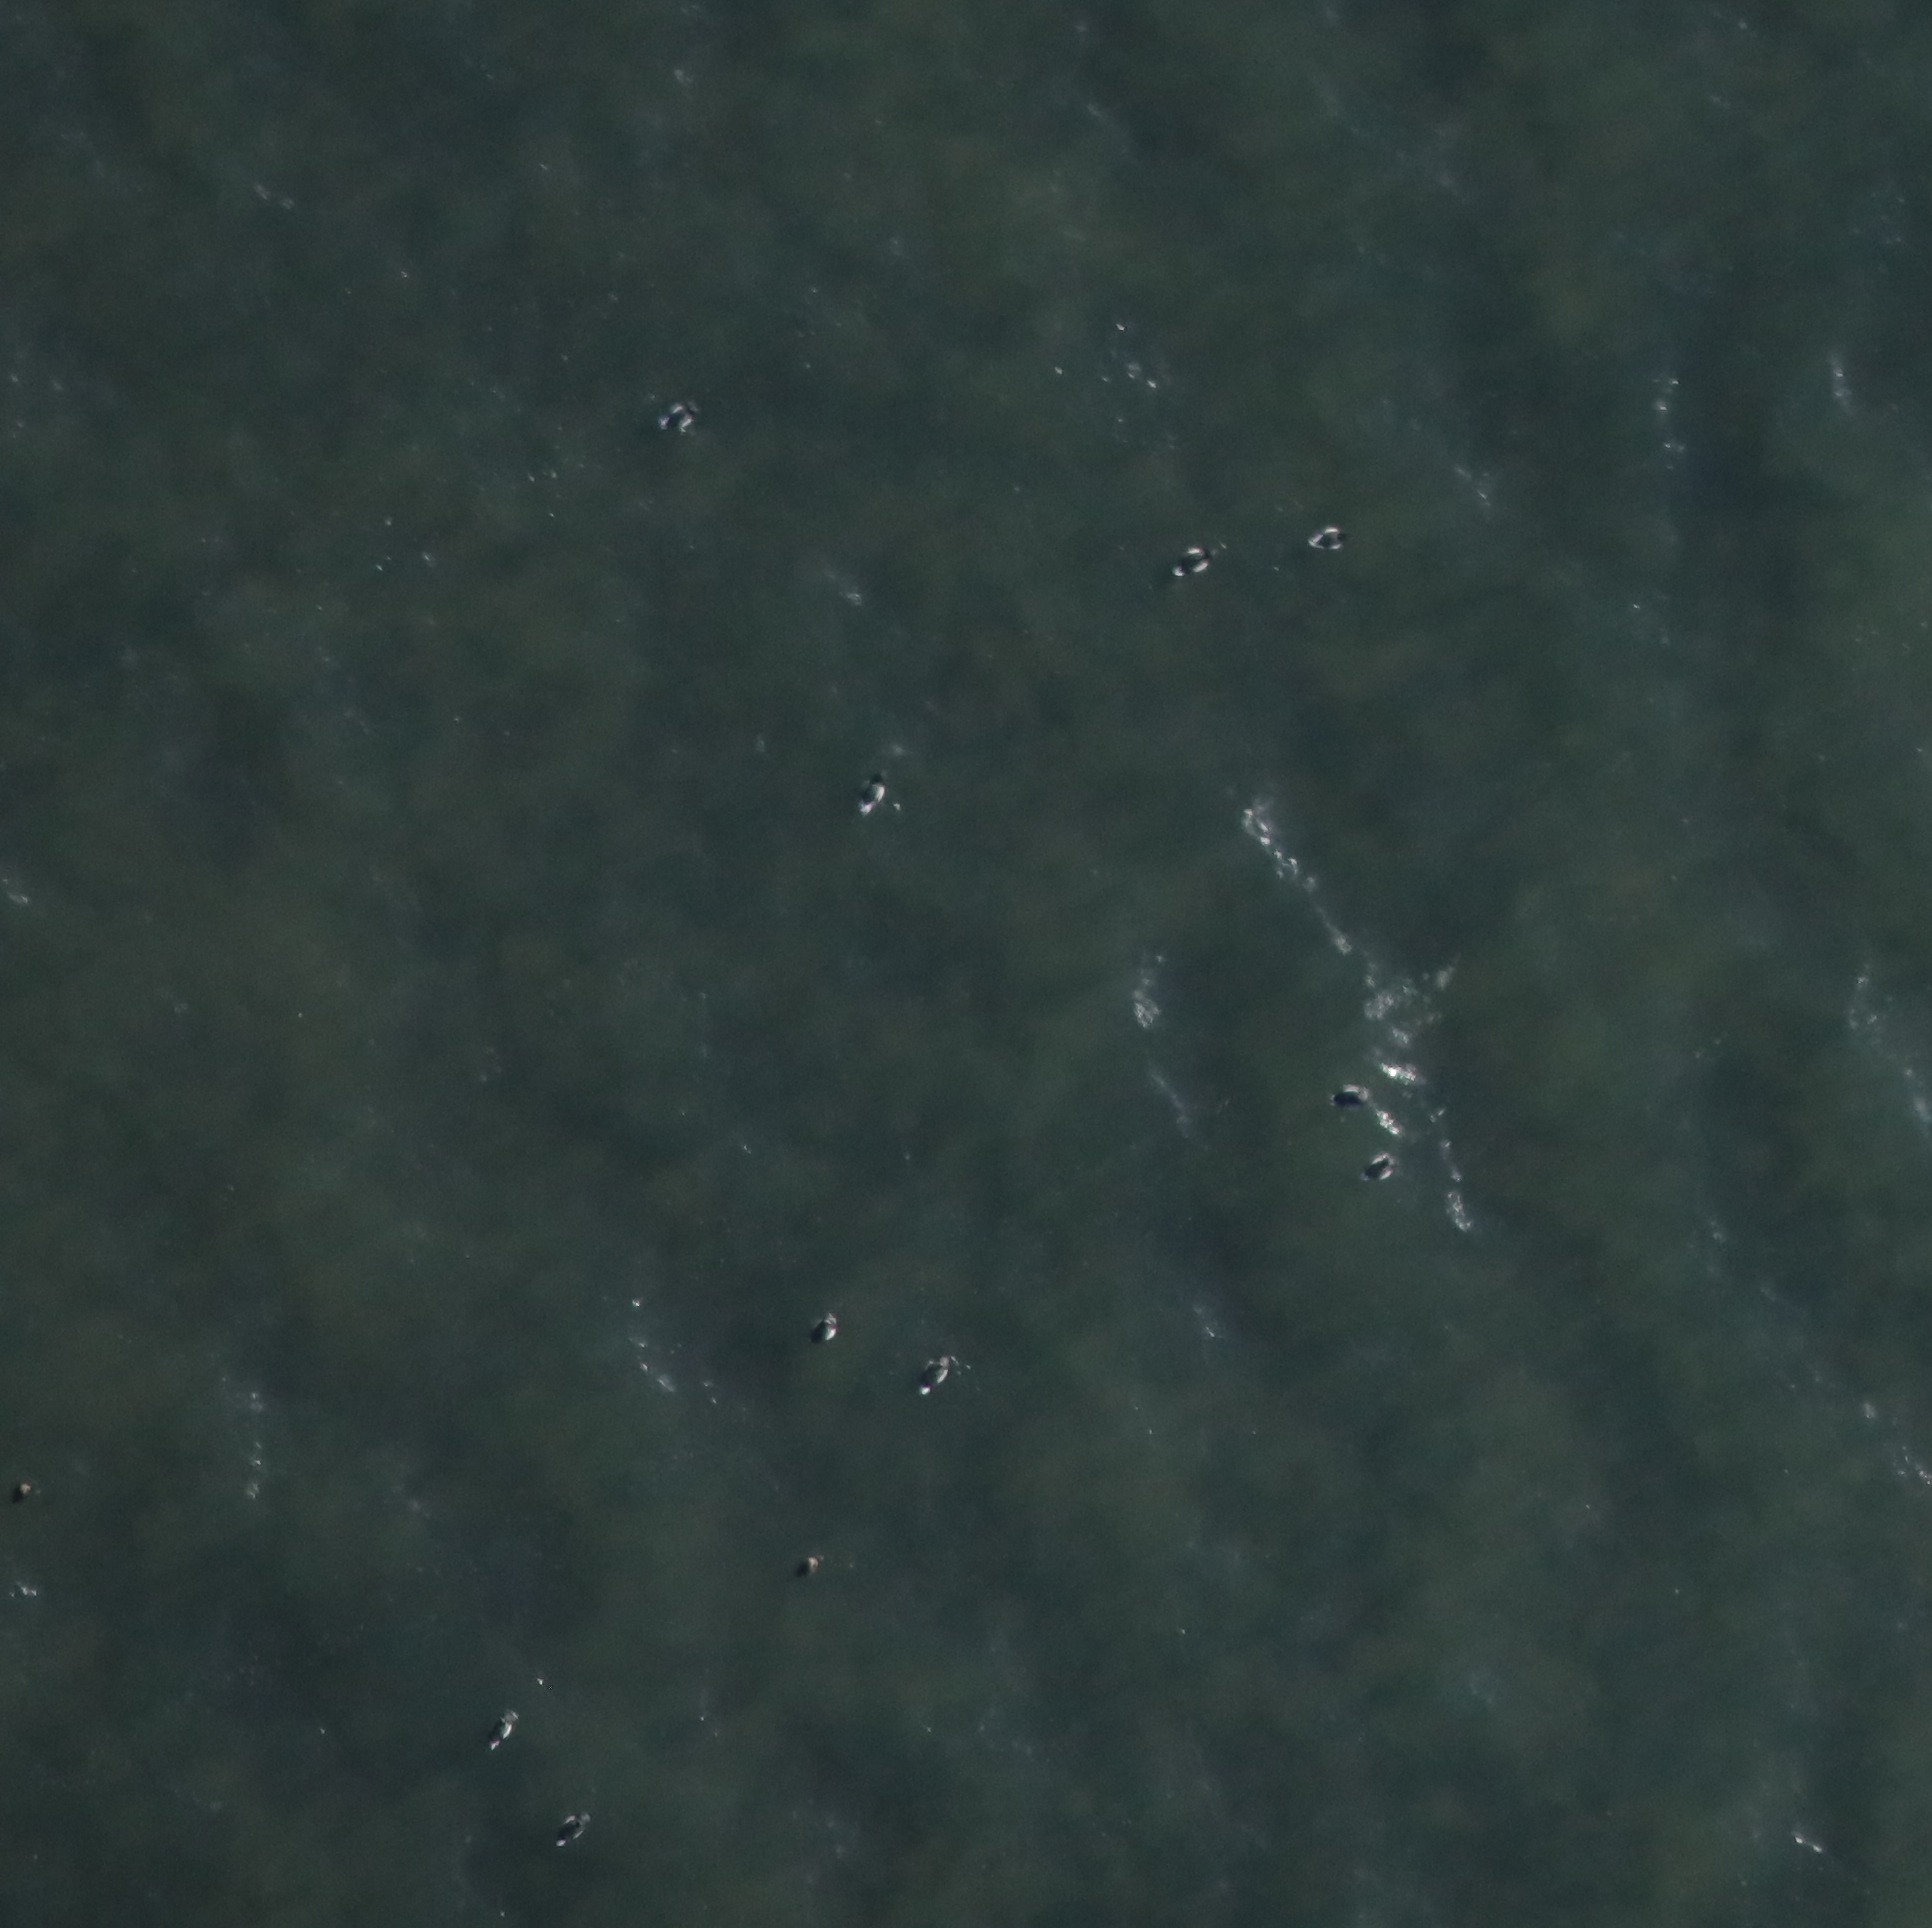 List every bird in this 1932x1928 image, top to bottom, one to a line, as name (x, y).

brant (677, 416)
brant (1329, 538)
brant (1192, 560)
brant (873, 792)
brant (1355, 1093)
brant (1383, 1169)
brant (827, 1330)
brant (933, 1376)
other bird (19, 1490)
other bird (810, 1568)
brant (498, 1731)
brant (571, 1828)